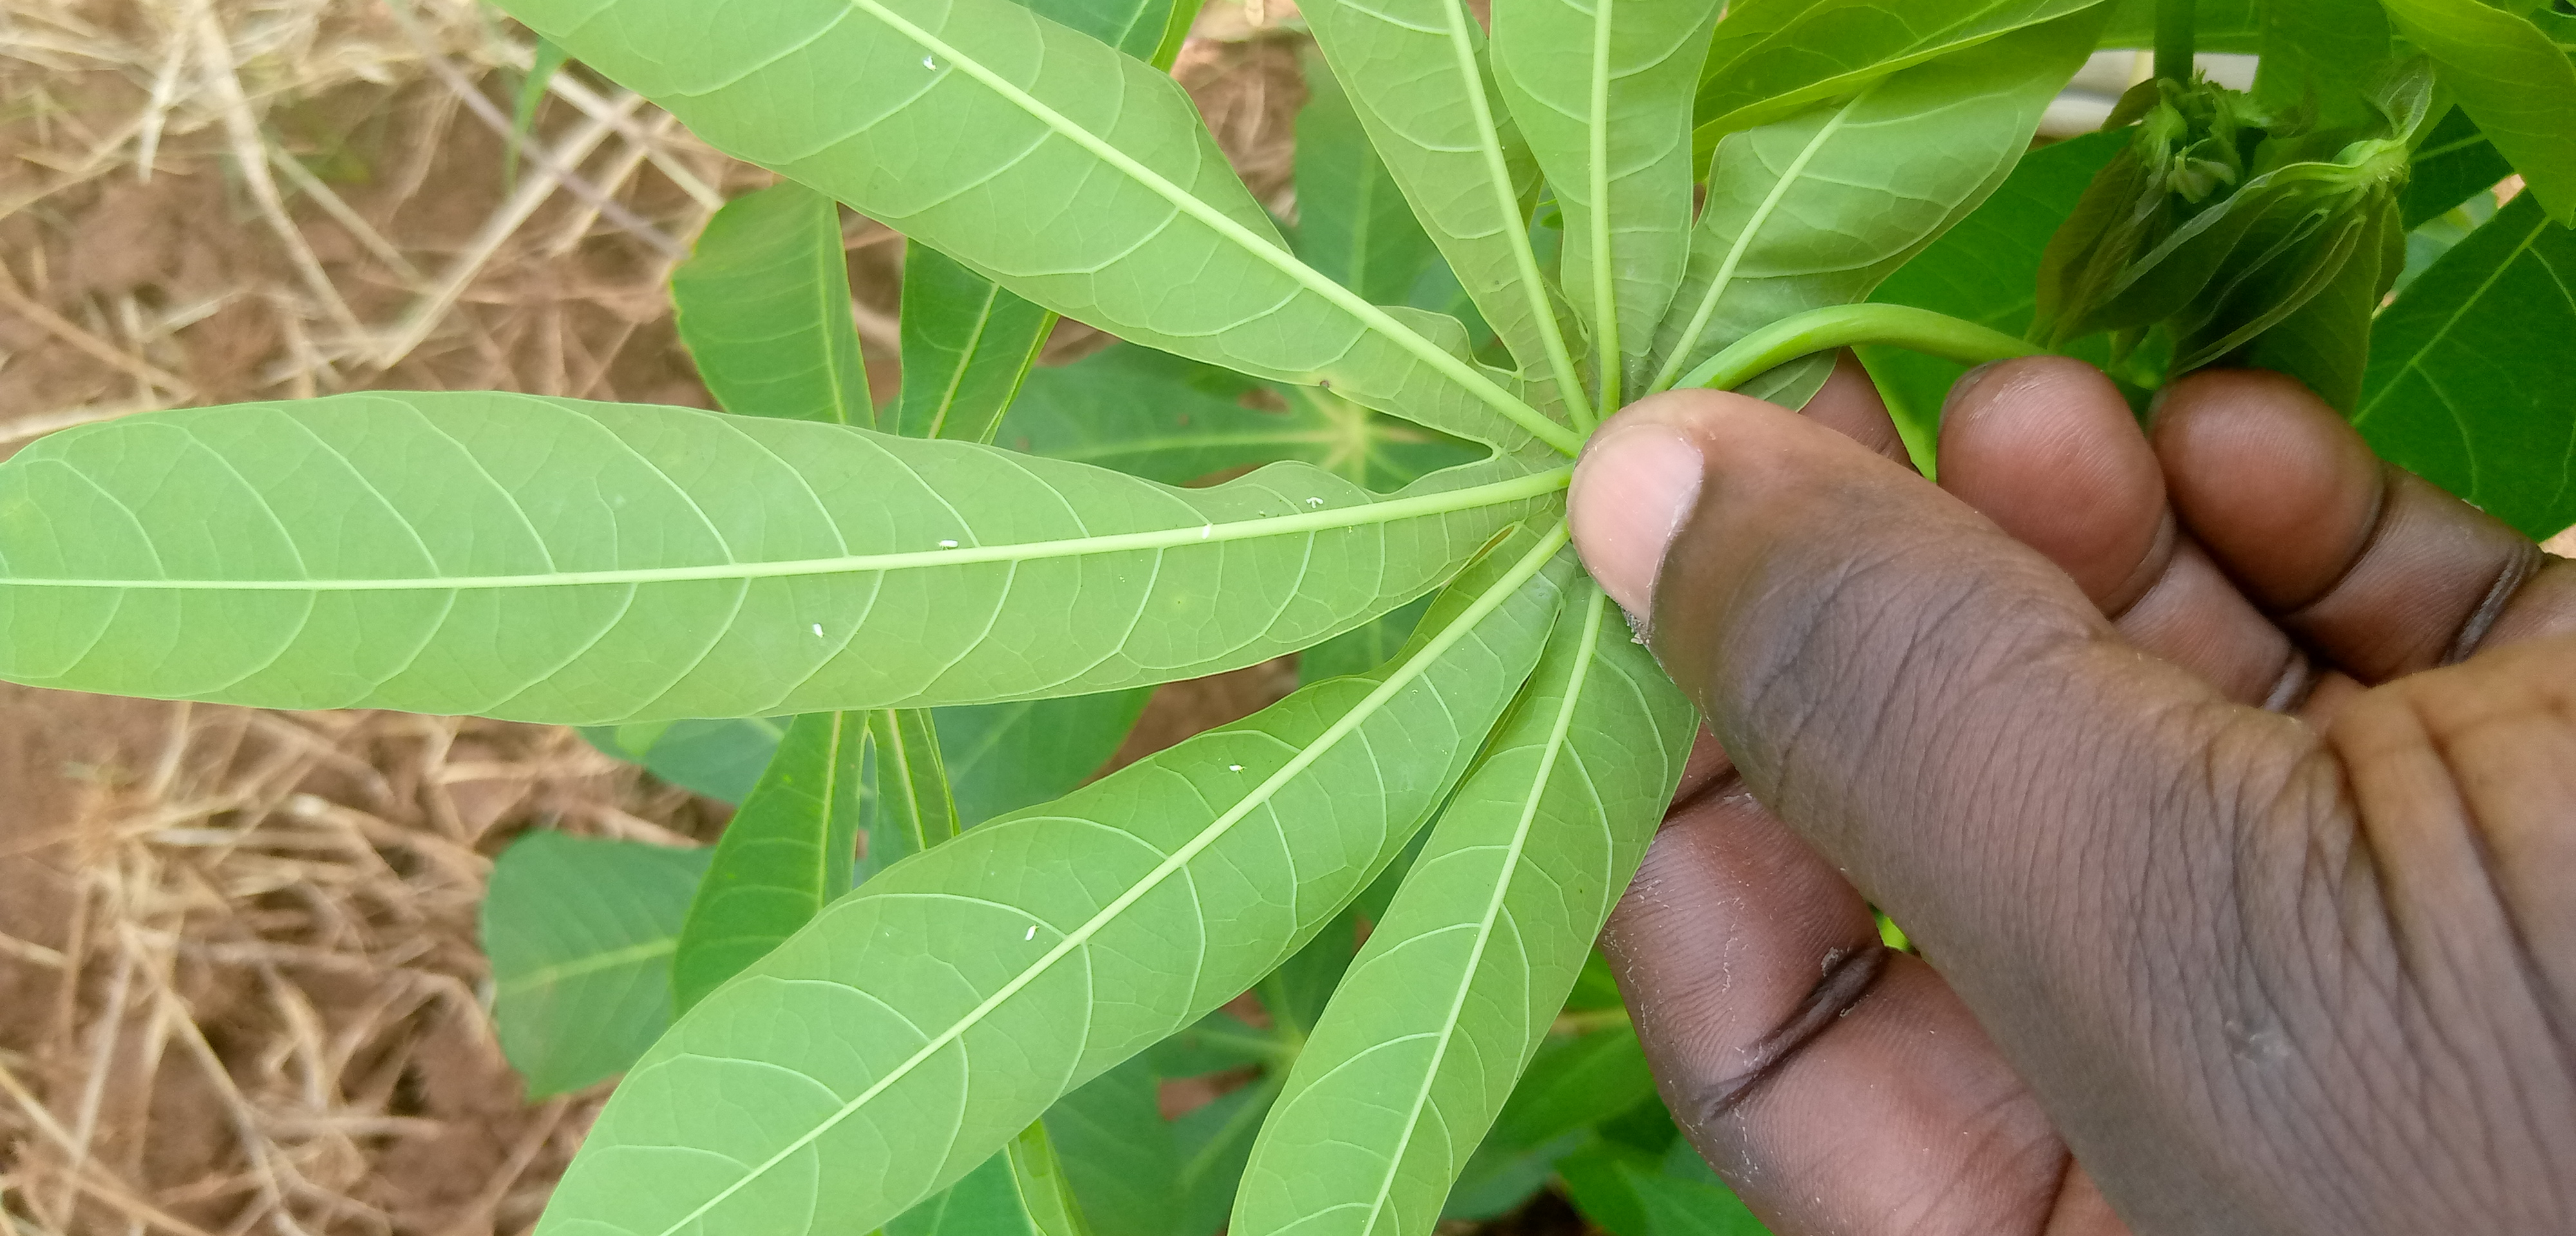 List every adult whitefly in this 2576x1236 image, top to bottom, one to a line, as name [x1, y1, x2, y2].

whitefly [921, 50, 939, 76]
whitefly [1304, 493, 1327, 510]
whitefly [933, 535, 962, 552]
whitefly [808, 618, 829, 641]
whitefly [1226, 760, 1245, 777]
whitefly [1022, 922, 1040, 946]